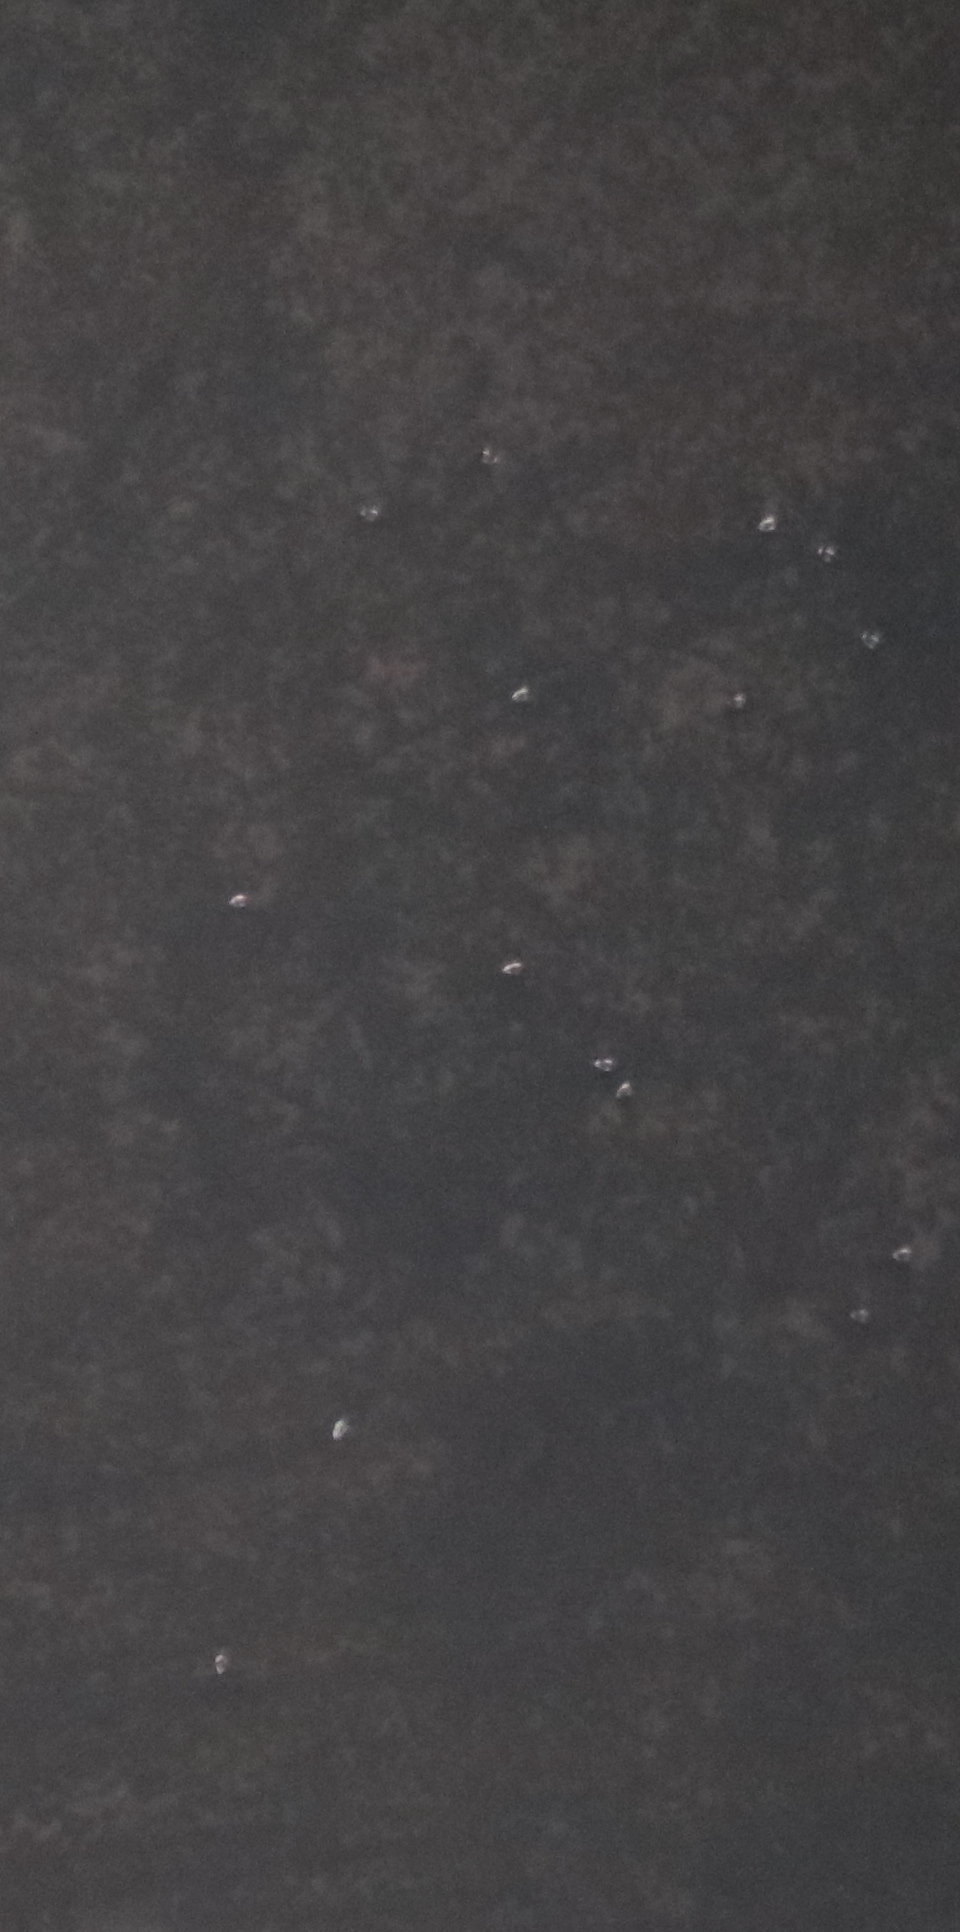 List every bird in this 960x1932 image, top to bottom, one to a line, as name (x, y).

brant (487, 455)
brant (367, 514)
brant (772, 526)
brant (834, 557)
brant (877, 642)
brant (522, 695)
brant (739, 703)
brant (241, 893)
brant (514, 963)
brant (601, 1064)
brant (631, 1091)
brant (900, 1259)
brant (860, 1314)
brant (349, 1434)
brant (227, 1657)